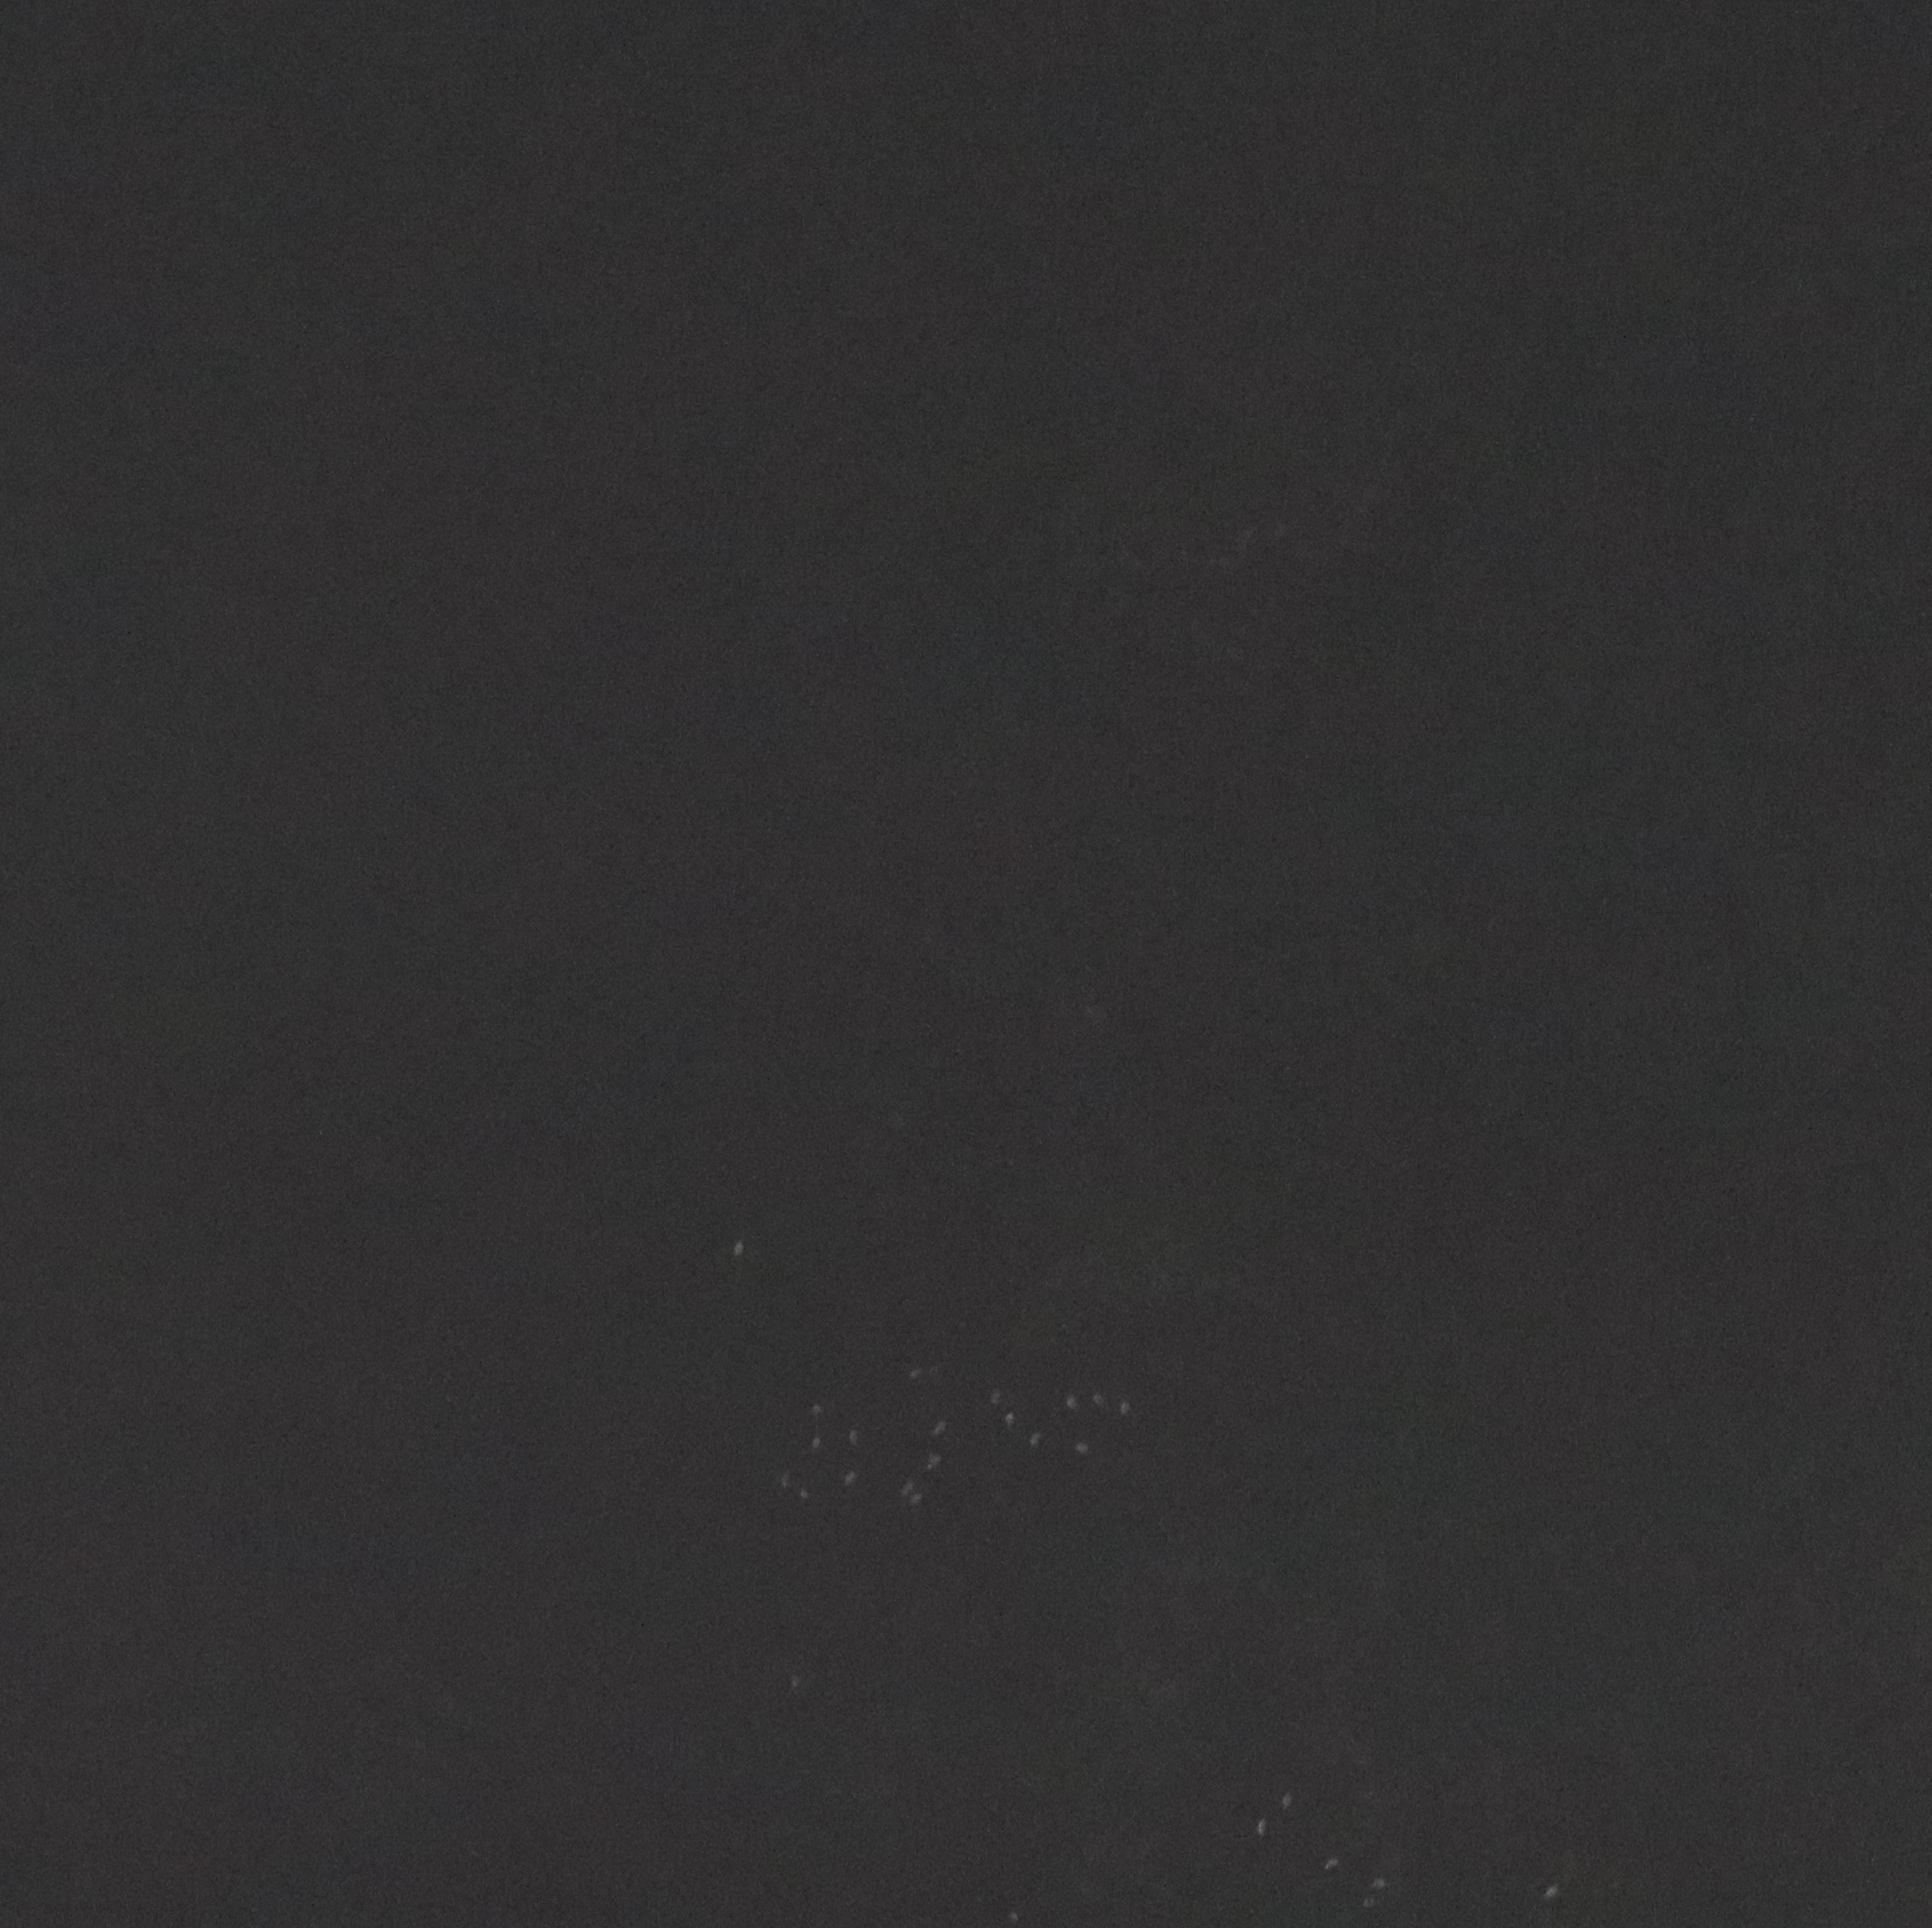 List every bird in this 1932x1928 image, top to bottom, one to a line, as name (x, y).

other bird (743, 1249)
other bird (903, 1381)
other bird (998, 1396)
other bird (1102, 1402)
other bird (1075, 1403)
other bird (819, 1412)
other bird (1123, 1417)
other bird (1012, 1422)
other bird (936, 1431)
other bird (860, 1435)
other bird (1044, 1443)
other bird (816, 1448)
other bird (1082, 1458)
other bird (937, 1468)
other bird (786, 1474)
other bird (846, 1476)
other bird (911, 1484)
other bird (812, 1496)
other bird (923, 1500)
other bird (1294, 1791)
other bird (1267, 1818)
other bird (1334, 1862)
other bird (1376, 1887)
other bird (1548, 1895)
other bird (1366, 1909)